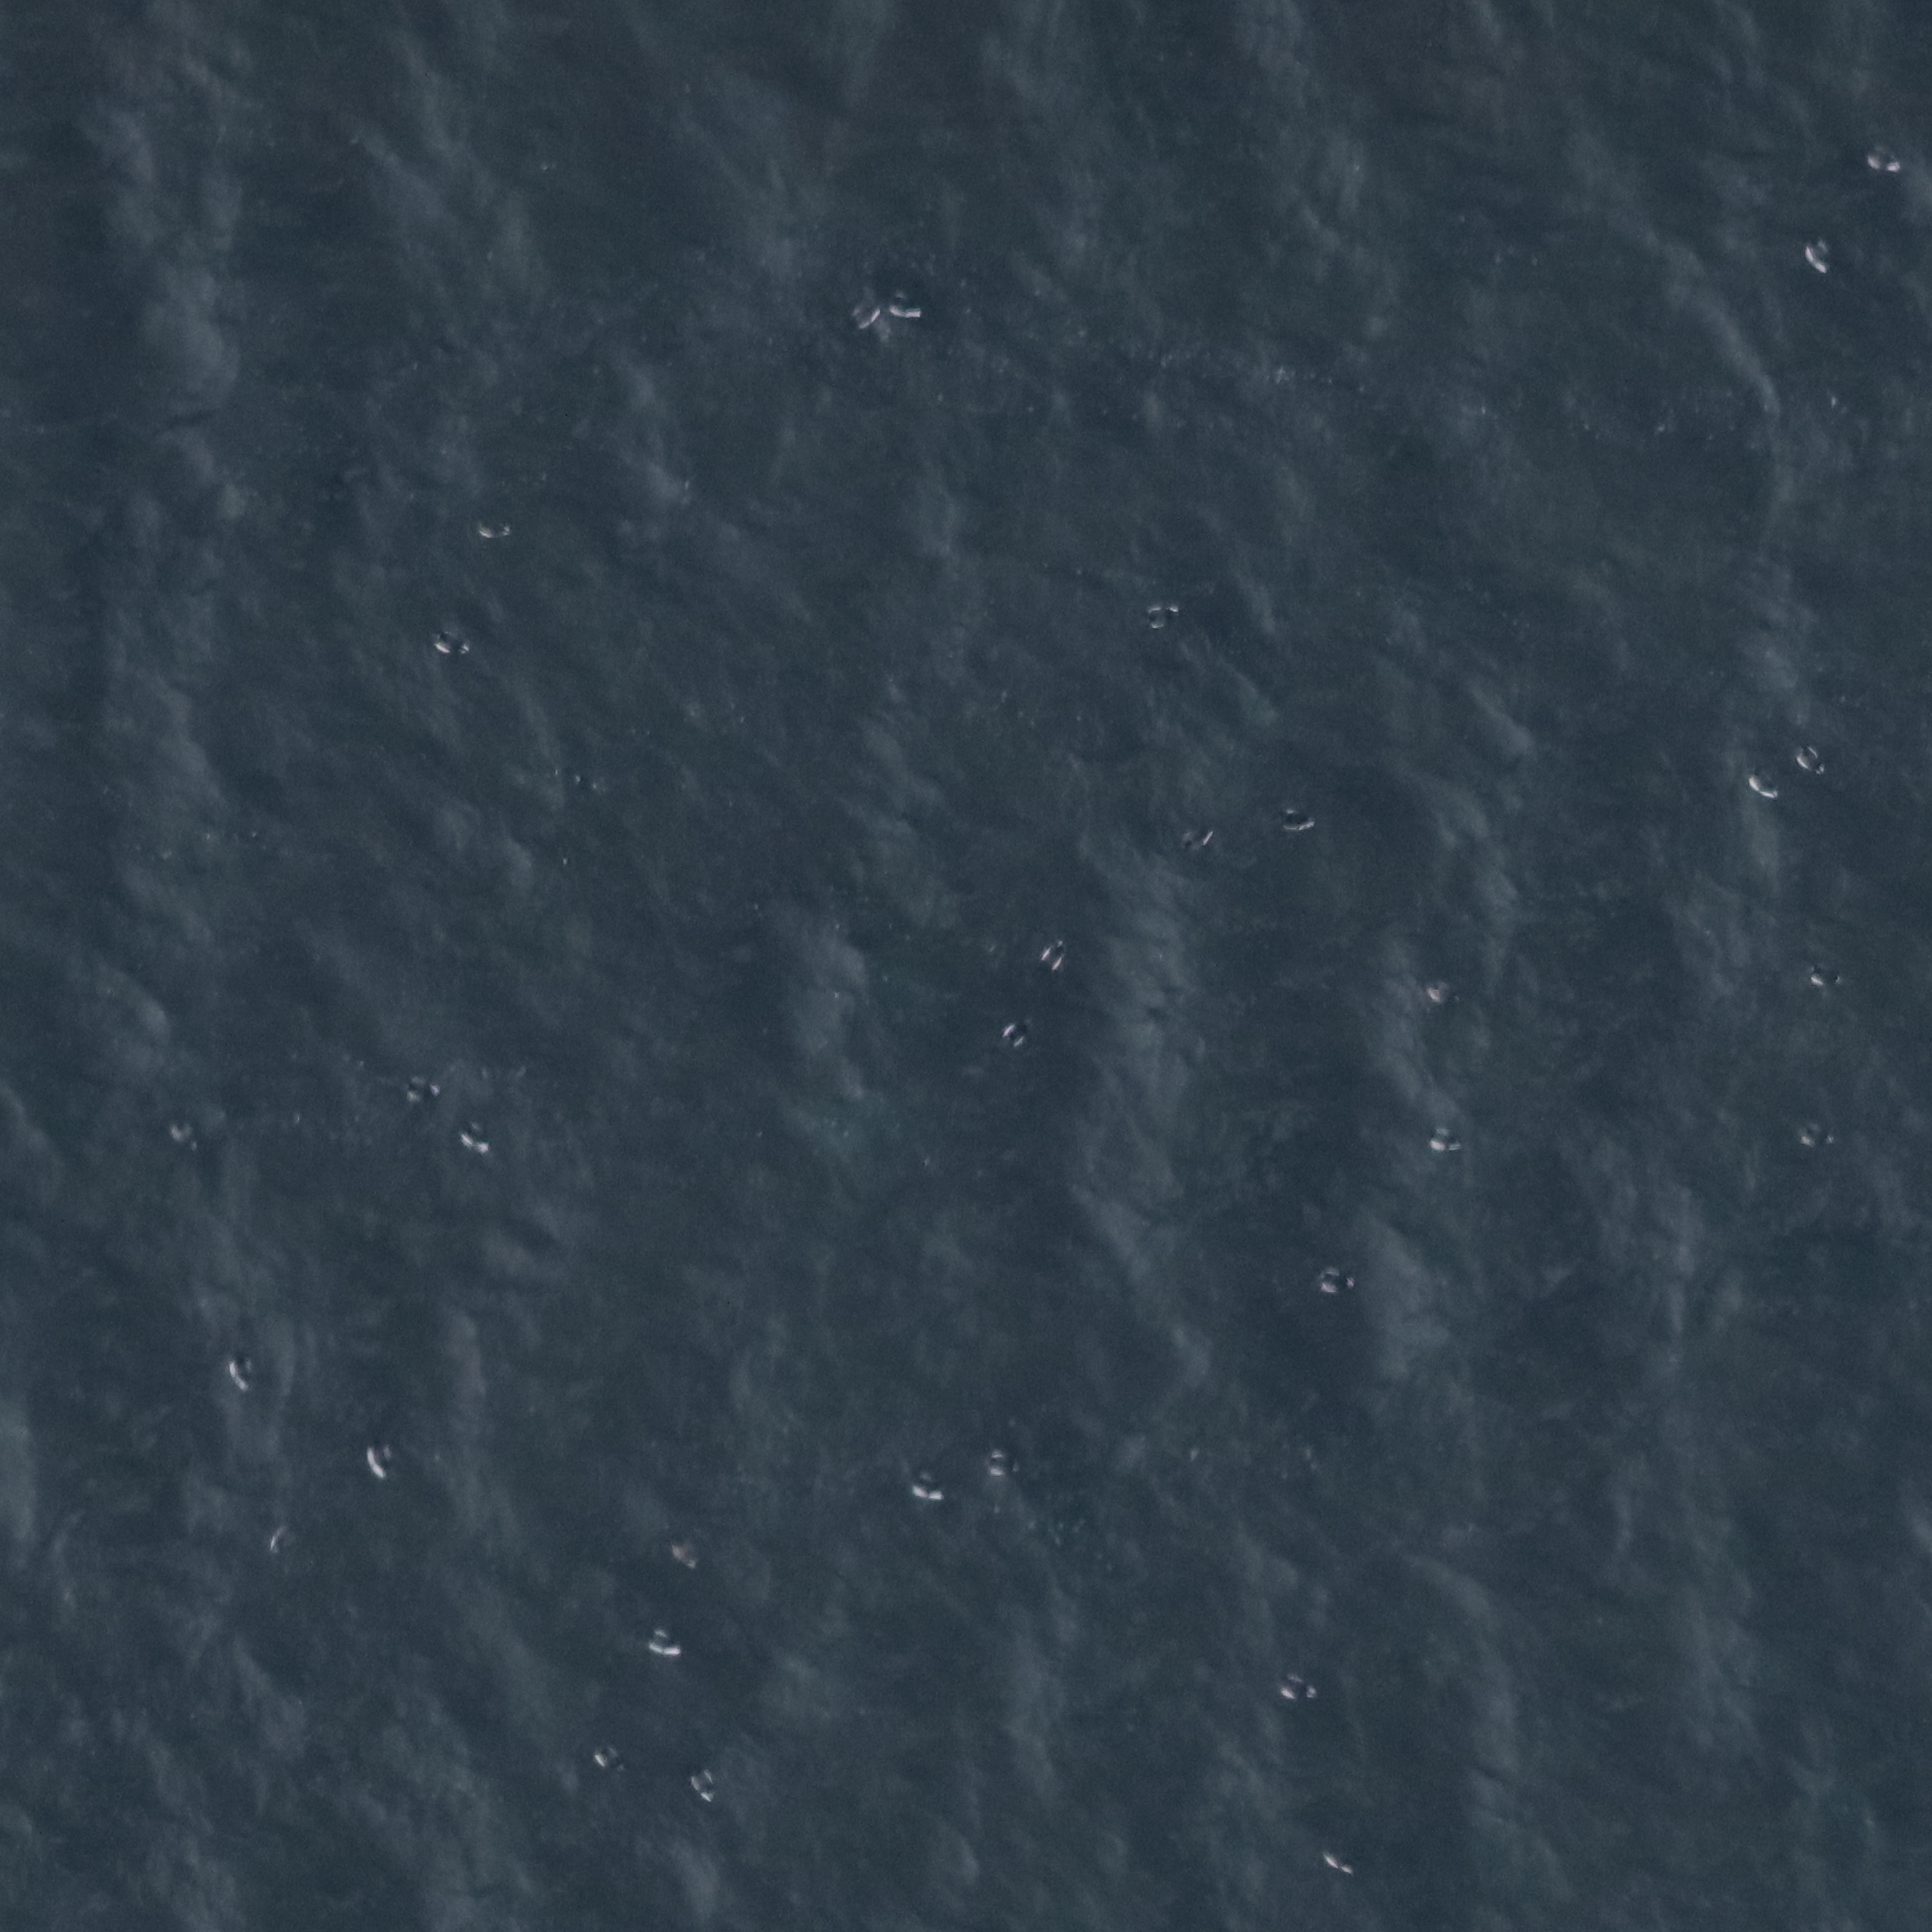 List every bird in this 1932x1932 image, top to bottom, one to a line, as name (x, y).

brant (1885, 159)
brant (1820, 253)
brant (898, 305)
brant (863, 317)
brant (496, 529)
brant (1160, 617)
brant (452, 642)
brant (1808, 758)
brant (1758, 786)
brant (1296, 813)
brant (1196, 833)
brant (1054, 957)
brant (1823, 977)
brant (1440, 985)
brant (1013, 1032)
brant (431, 1090)
brant (1818, 1132)
brant (472, 1133)
brant (186, 1135)
brant (1445, 1140)
brant (1325, 1281)
brant (240, 1371)
brant (375, 1462)
brant (999, 1463)
brant (921, 1486)
brant (279, 1544)
brant (685, 1557)
brant (666, 1644)
brant (1294, 1686)
brant (603, 1757)
brant (703, 1783)
brant (1338, 1859)